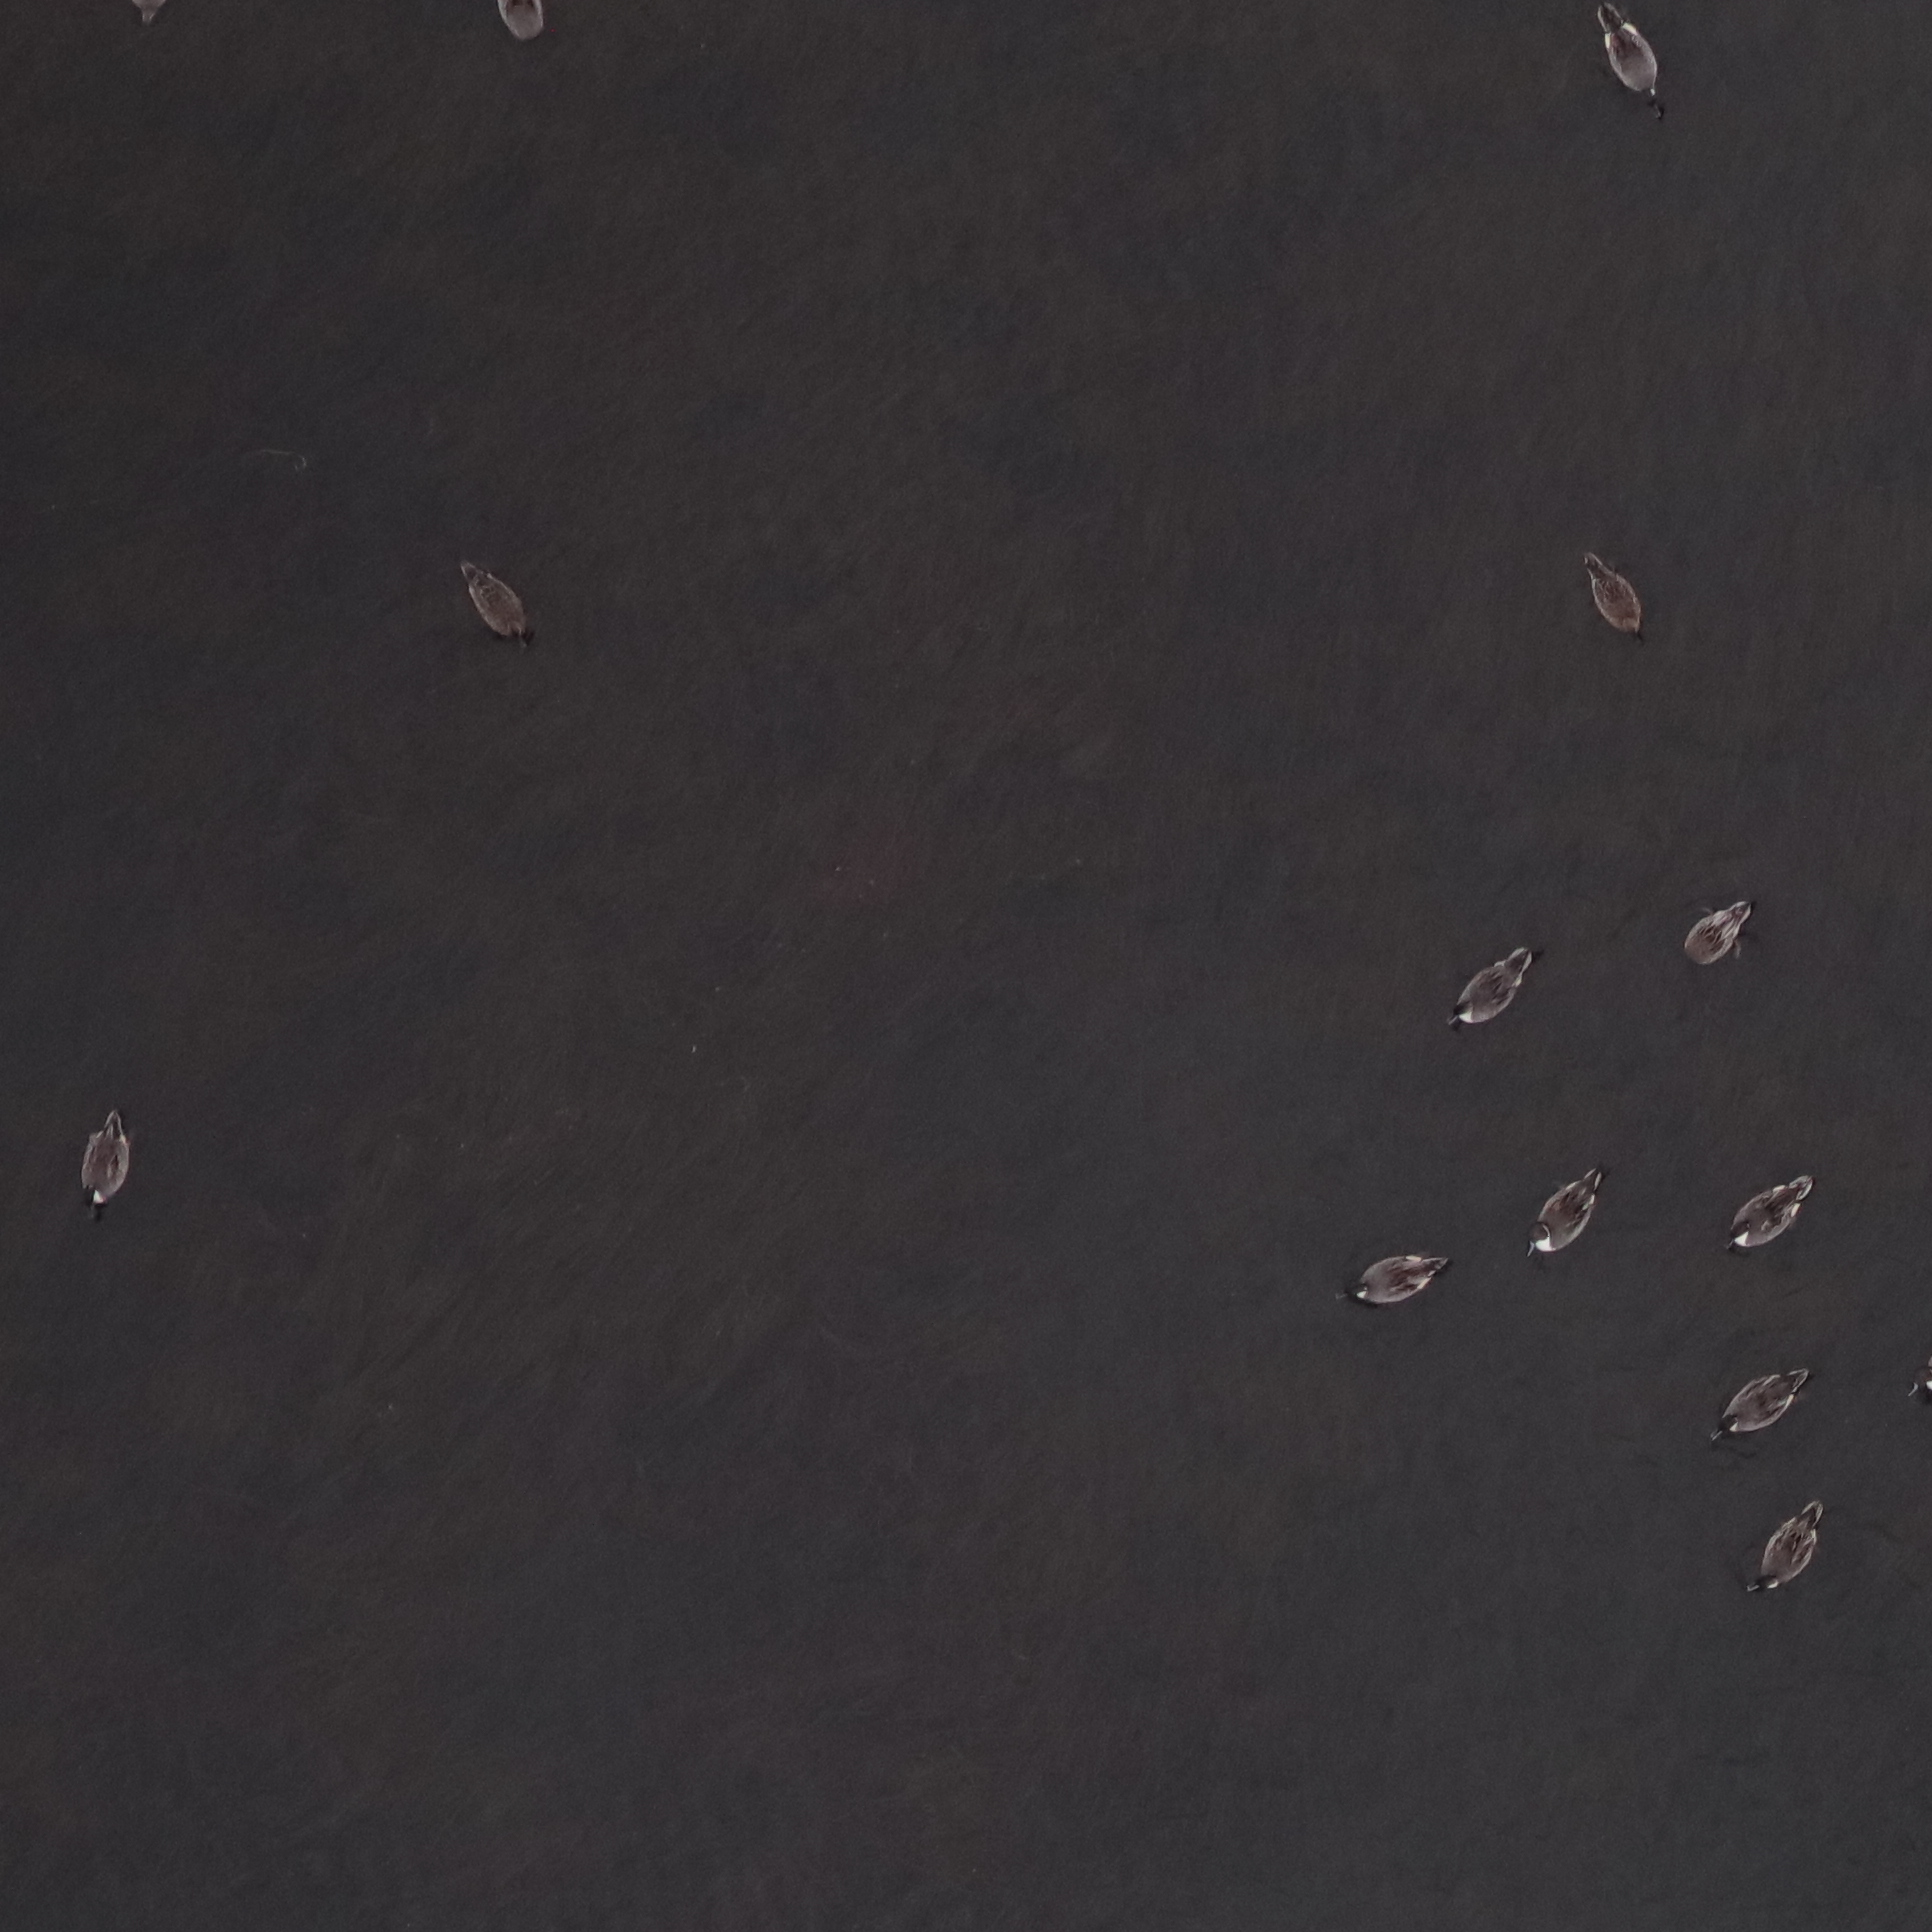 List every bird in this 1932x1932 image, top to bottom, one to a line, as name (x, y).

other bird (513, 17)
other bird (1637, 56)
other bird (1618, 604)
other bird (491, 613)
other bird (1724, 943)
other bird (1492, 999)
other bird (102, 1164)
other bird (1759, 1214)
other bird (1567, 1226)
other bird (1398, 1278)
other bird (1768, 1385)
other bird (1785, 1552)